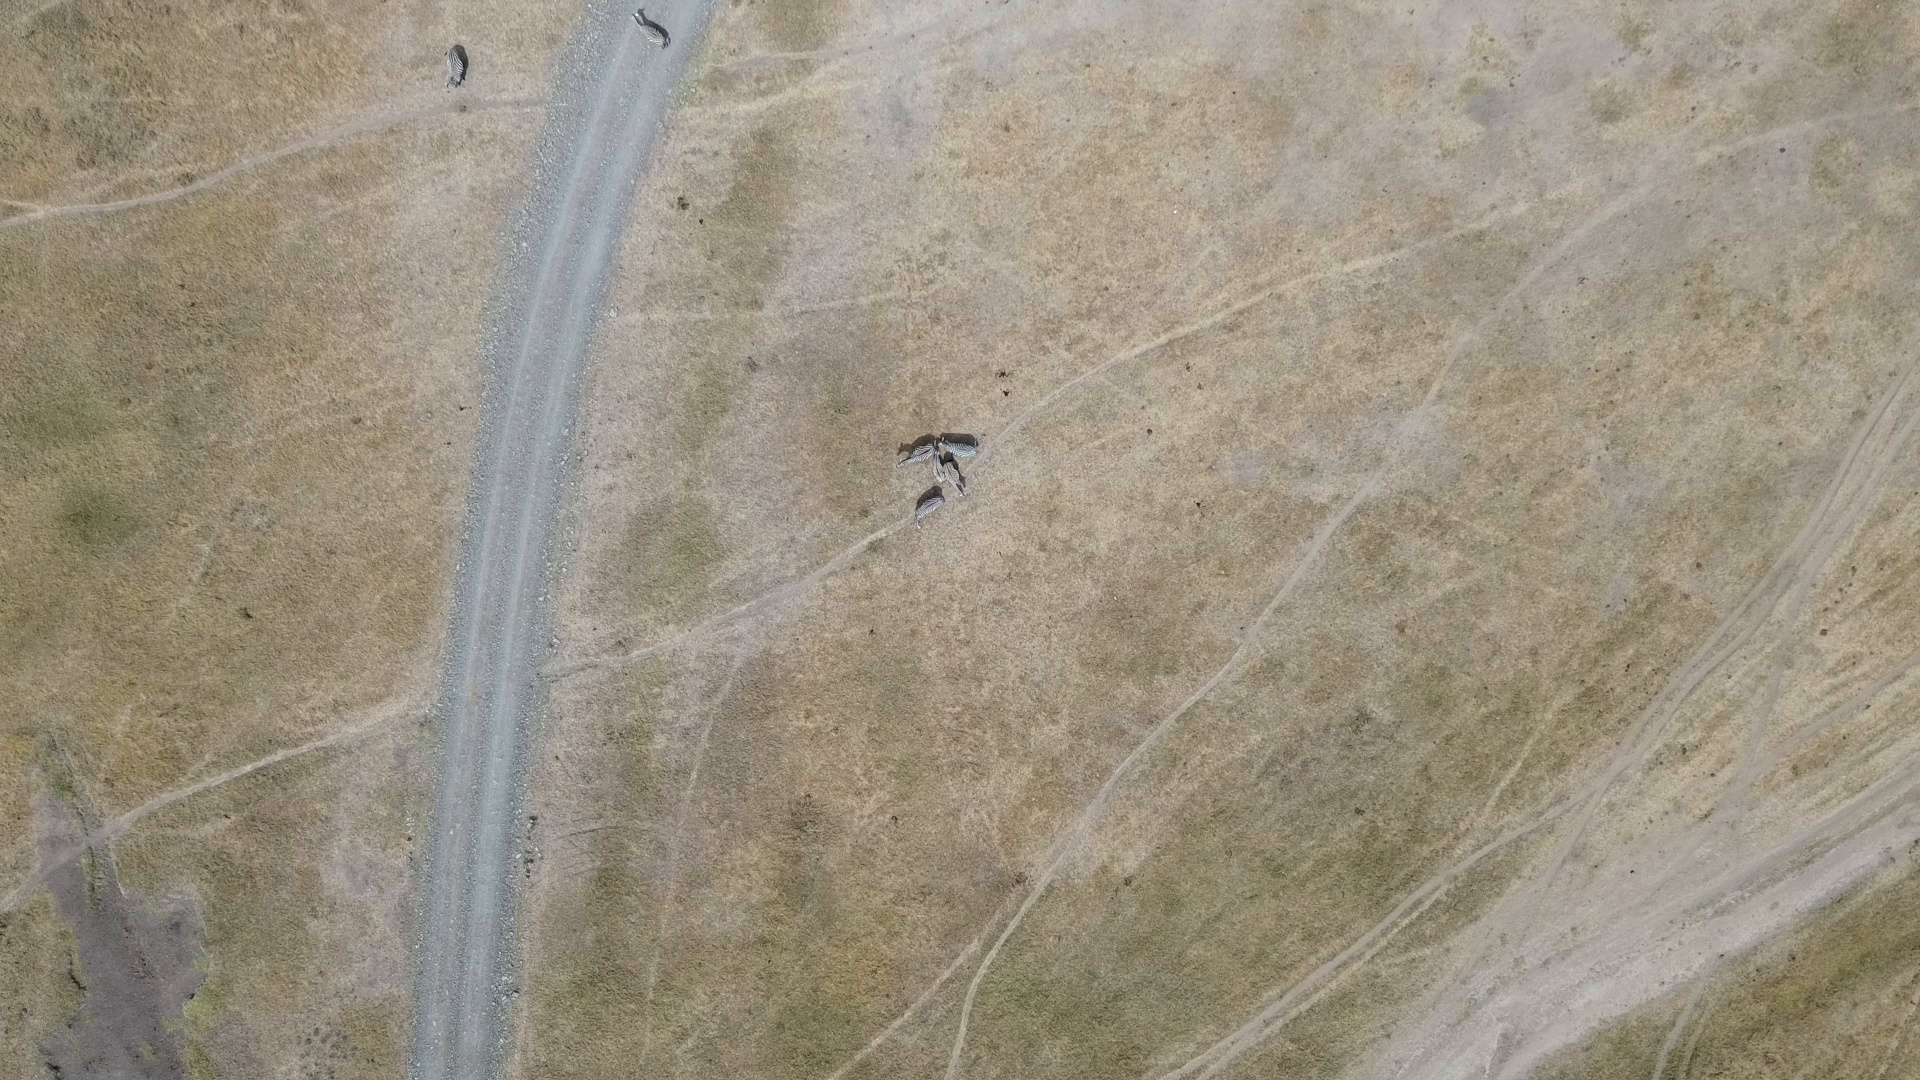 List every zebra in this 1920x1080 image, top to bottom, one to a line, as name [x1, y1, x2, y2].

zebra [629, 12, 670, 49]
zebra [441, 50, 465, 94]
zebra [942, 439, 981, 459]
zebra [932, 443, 948, 464]
zebra [896, 444, 937, 467]
zebra [926, 455, 946, 486]
zebra [944, 460, 967, 496]
zebra [911, 497, 945, 526]